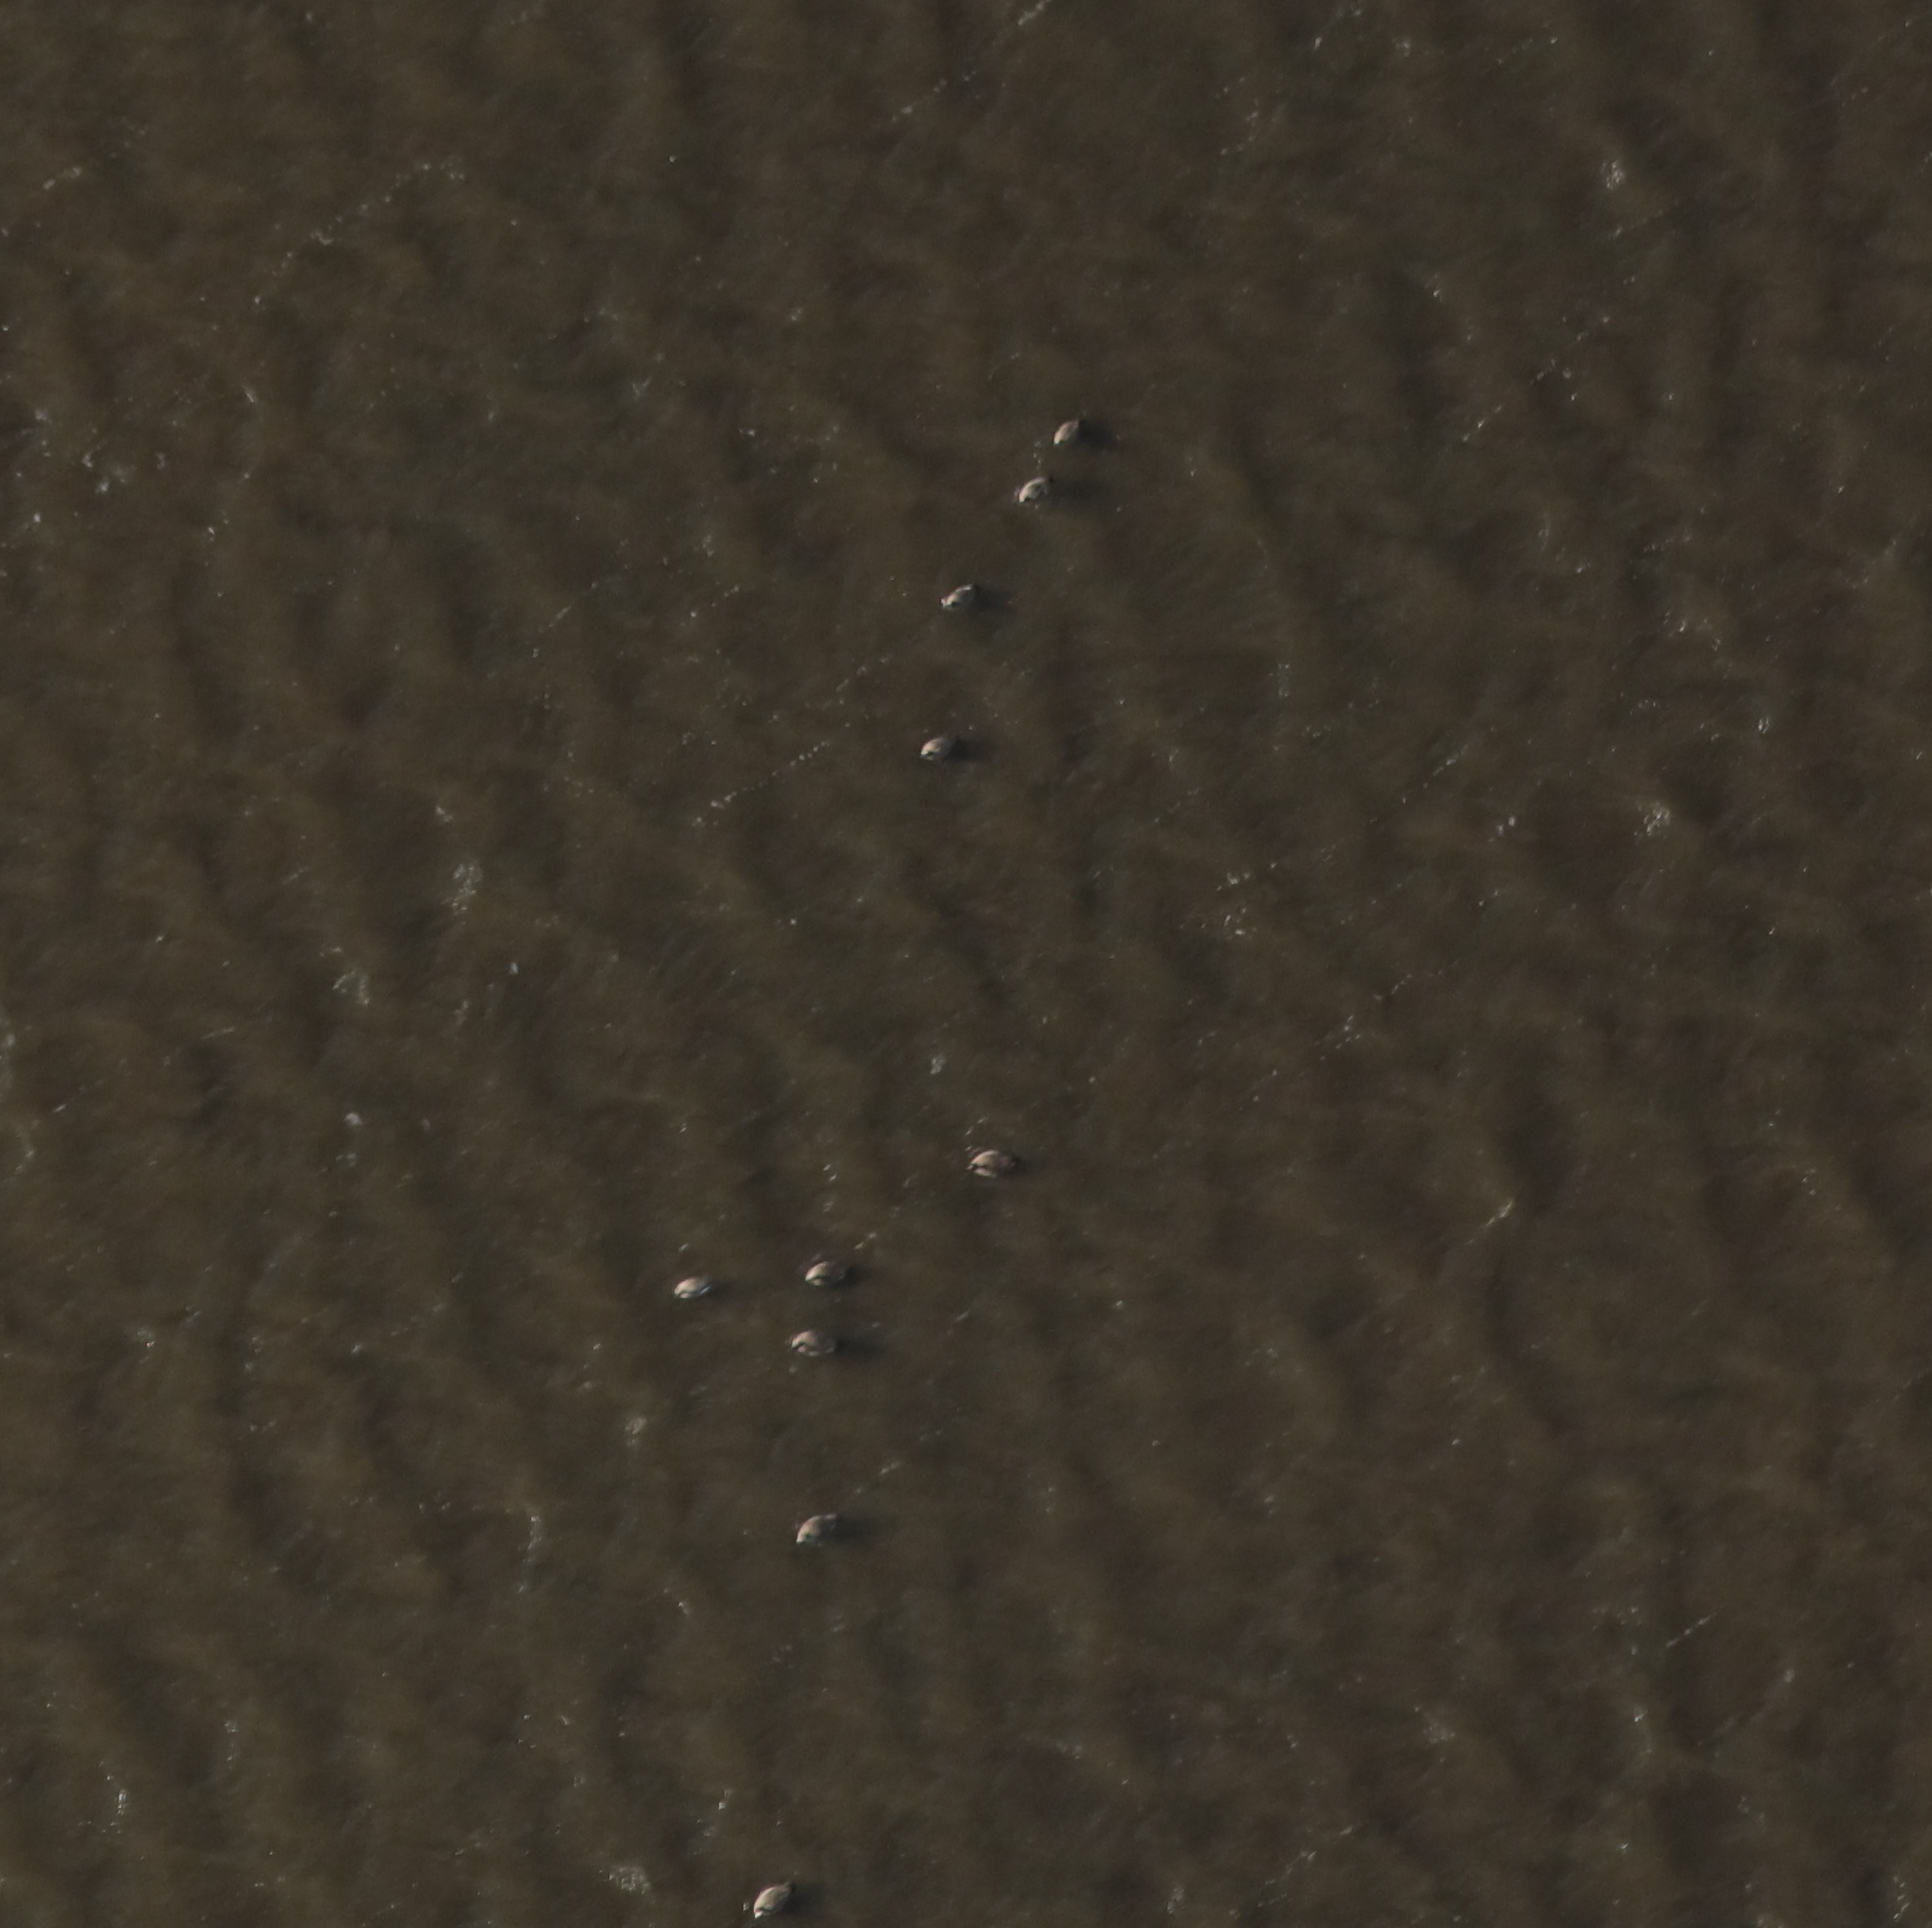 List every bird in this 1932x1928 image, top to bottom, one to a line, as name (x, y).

Canada goose (1068, 433)
Canada goose (1039, 489)
Canada goose (962, 597)
Canada goose (941, 749)
Canada goose (992, 1162)
Canada goose (826, 1278)
Canada goose (692, 1289)
Canada goose (813, 1343)
Canada goose (815, 1531)
Canada goose (770, 1904)